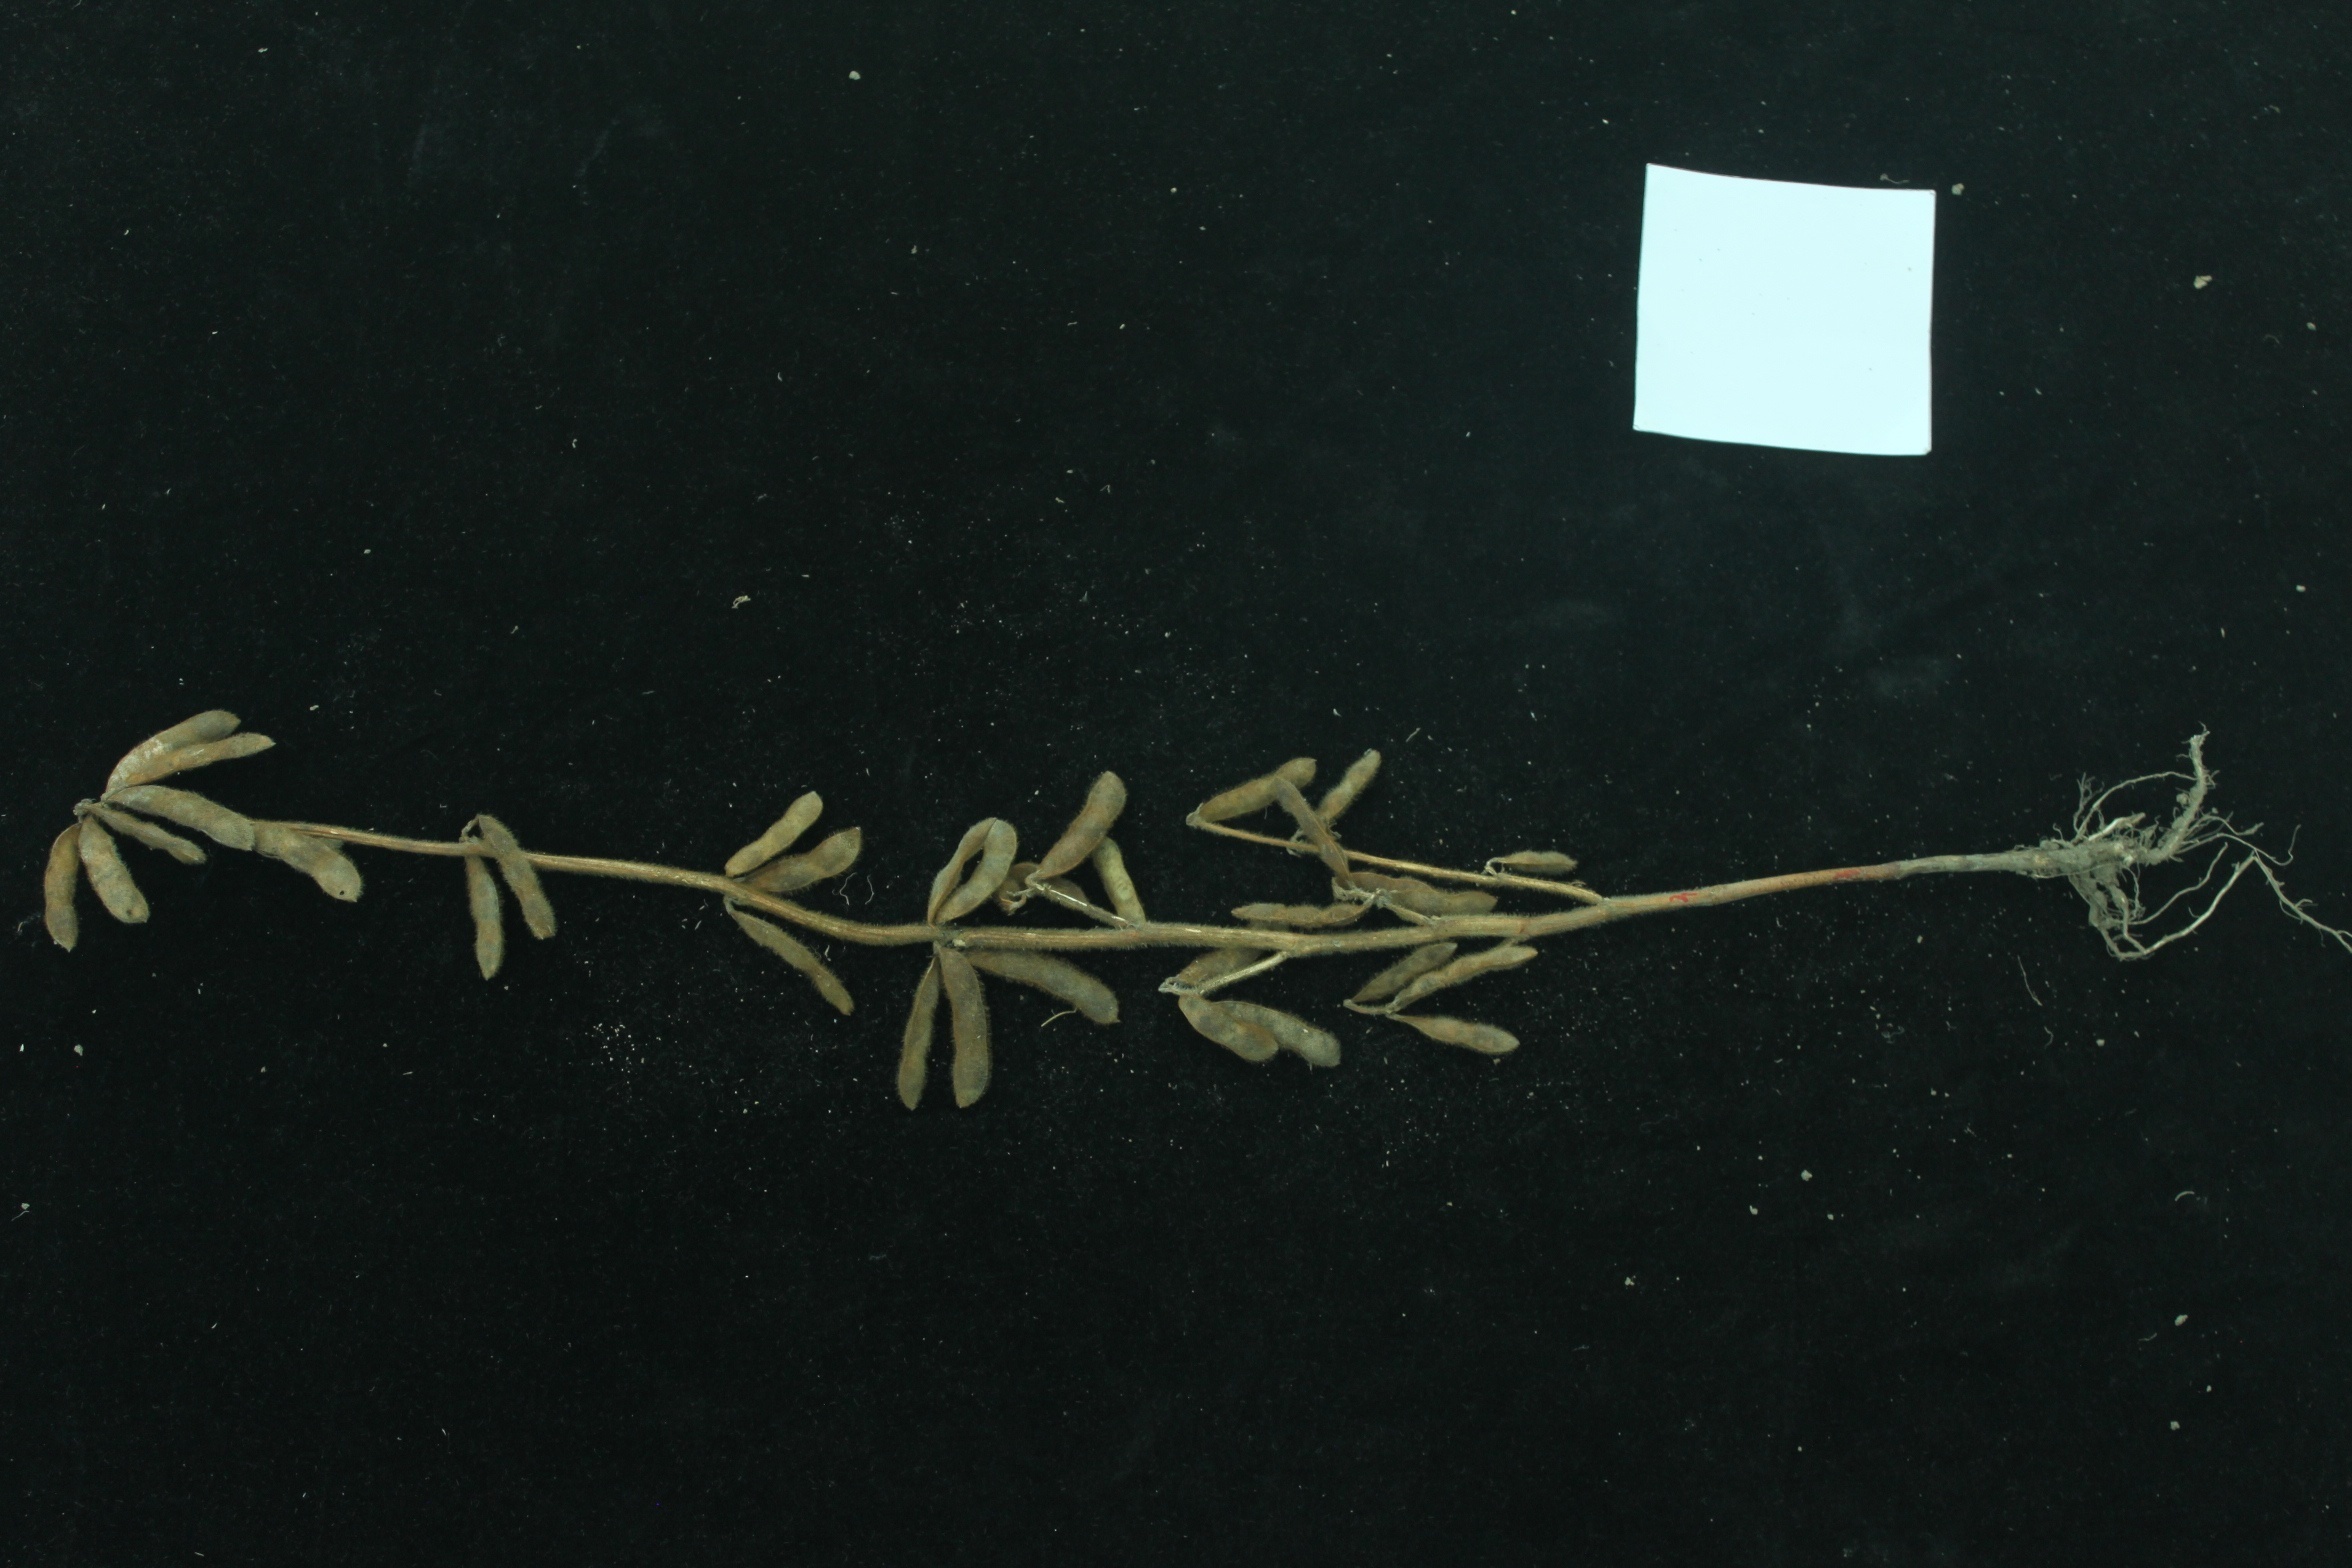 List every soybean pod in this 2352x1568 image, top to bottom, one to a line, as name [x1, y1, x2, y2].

soybean pod [105, 709, 240, 796]
soybean pod [119, 732, 275, 787]
soybean pod [1298, 751, 1379, 833]
soybean pod [1199, 758, 1314, 820]
soybean pod [1030, 772, 1123, 877]
soybean pod [1272, 774, 1352, 887]
soybean pod [110, 785, 254, 848]
soybean pod [726, 790, 821, 878]
soybean pod [91, 806, 203, 863]
soybean pod [80, 813, 147, 922]
soybean pod [478, 814, 554, 937]
soybean pod [928, 817, 996, 921]
soybean pod [936, 820, 1016, 923]
soybean pod [44, 821, 81, 948]
soybean pod [245, 823, 360, 900]
soybean pod [740, 827, 860, 890]
soybean pod [463, 833, 502, 978]
soybean pod [1094, 834, 1145, 927]
soybean pod [1493, 850, 1575, 872]
soybean pod [1330, 872, 1496, 915]
soybean pod [726, 899, 851, 1013]
soybean pod [1232, 899, 1370, 925]
soybean pod [1353, 943, 1457, 1002]
soybean pod [938, 945, 988, 1106]
soybean pod [1394, 945, 1536, 1005]
soybean pod [900, 947, 938, 1109]
soybean pod [958, 947, 1118, 1024]
soybean pod [1170, 948, 1260, 983]
soybean pod [1179, 994, 1278, 1060]
soybean pod [1213, 1001, 1339, 1063]
soybean pod [1392, 1016, 1520, 1052]